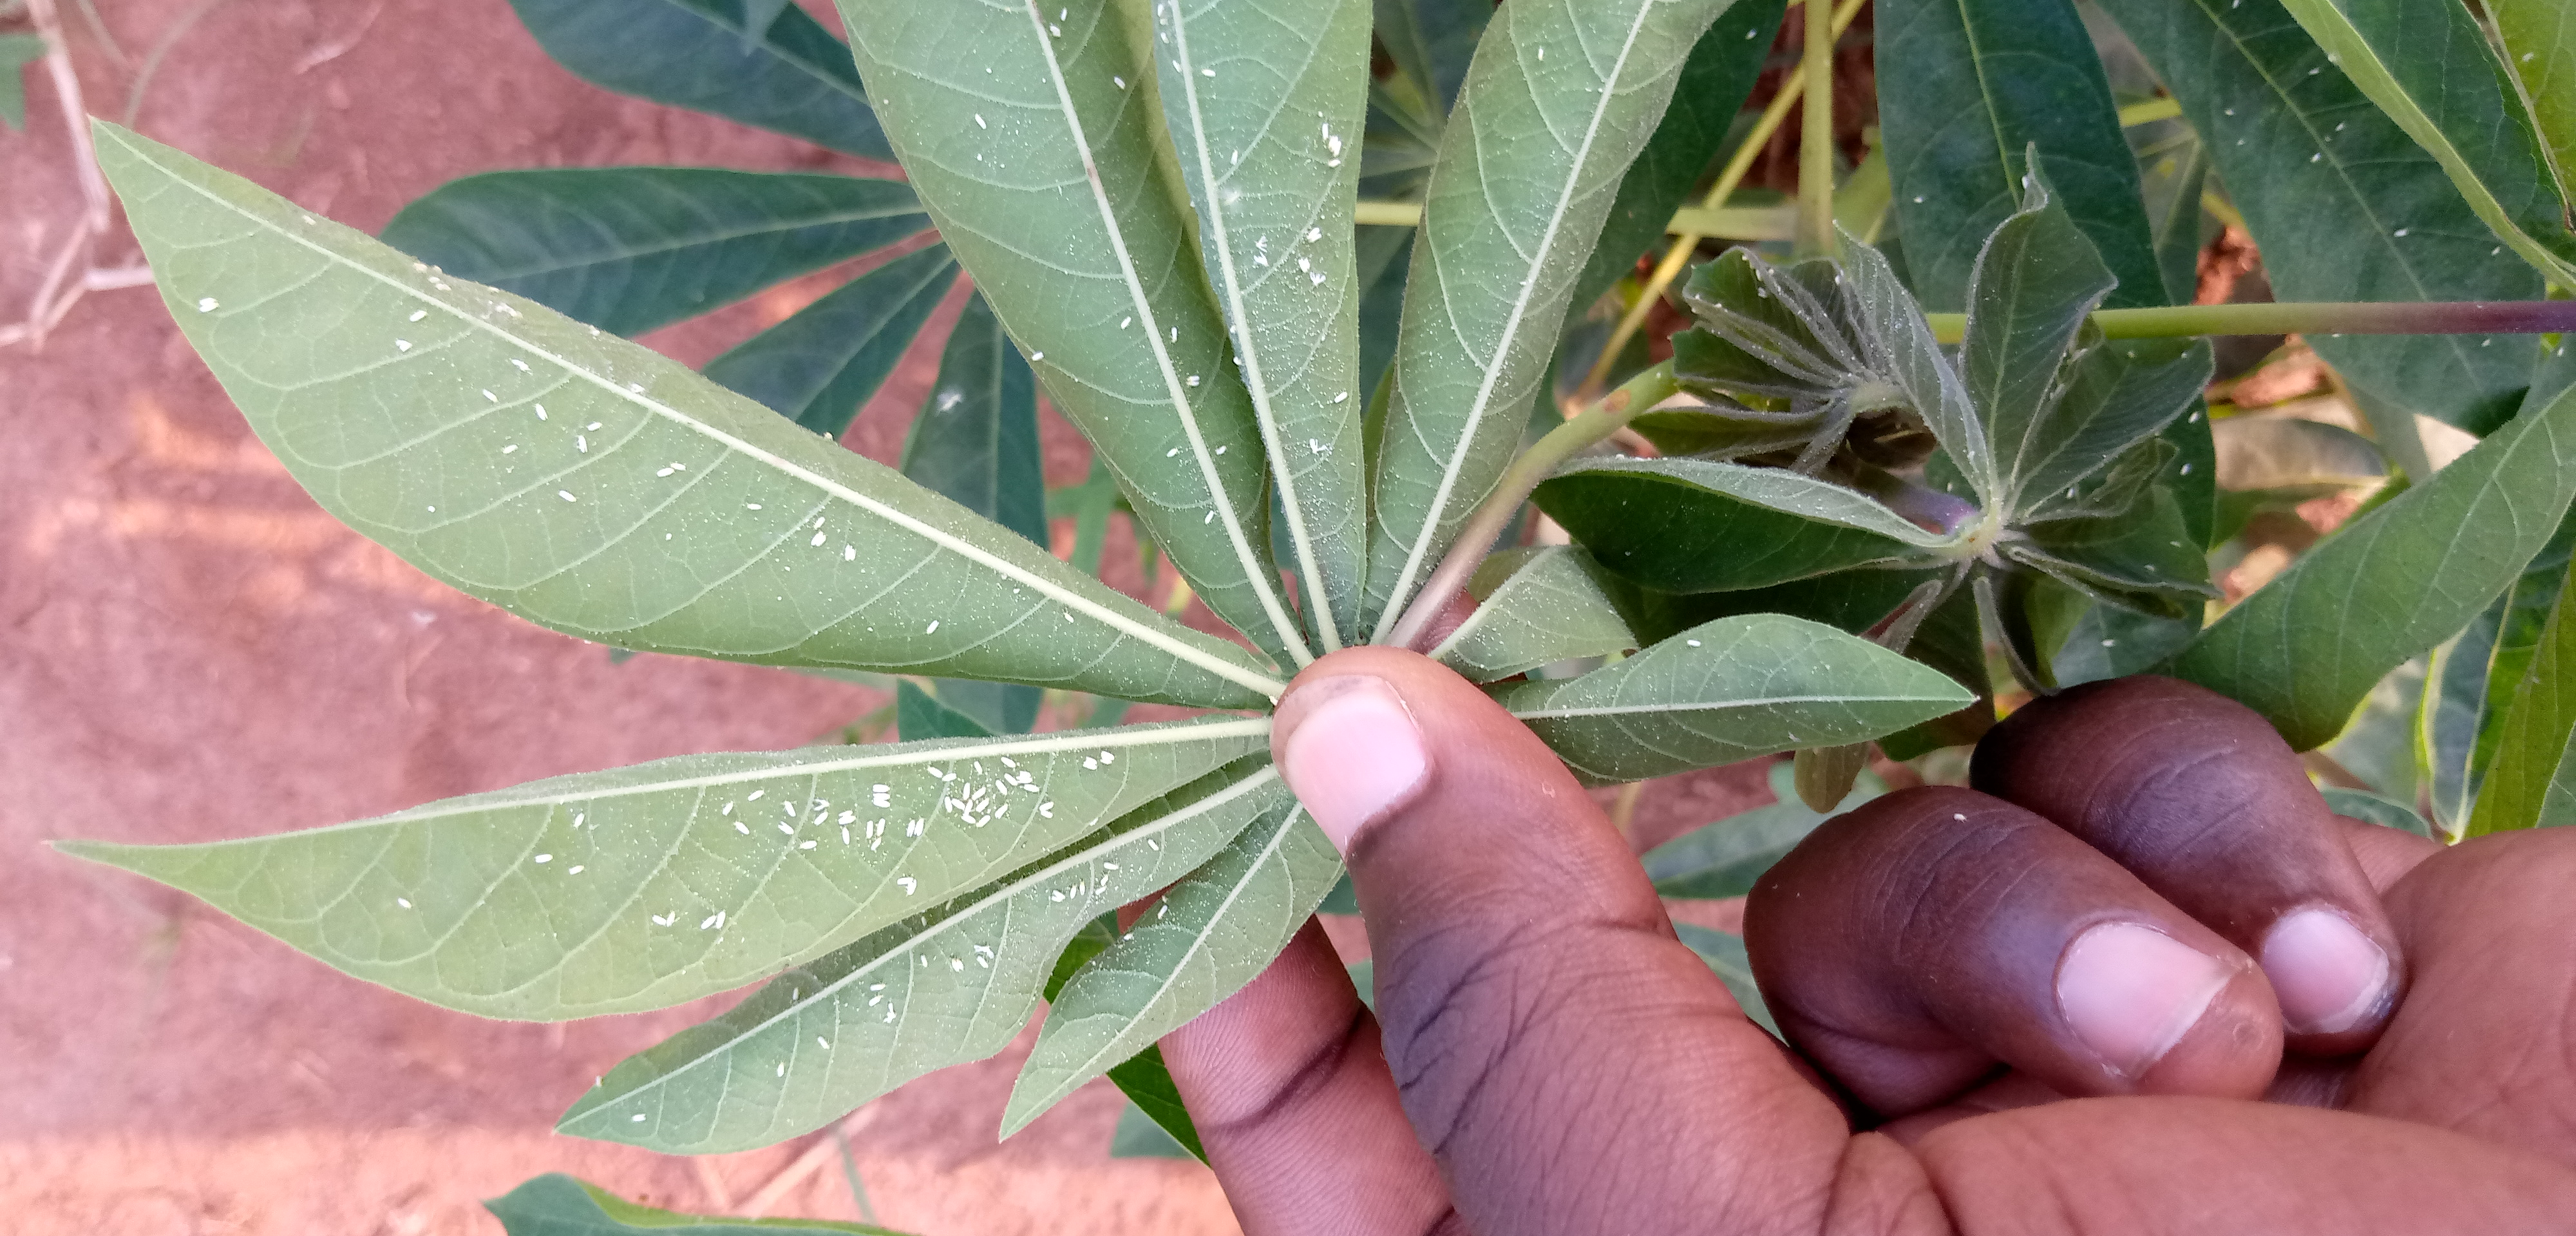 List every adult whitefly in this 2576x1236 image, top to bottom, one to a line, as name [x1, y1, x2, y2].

whitefly [2231, 1, 2240, 9]
whitefly [1156, 3, 1165, 16]
whitefly [1059, 5, 1070, 21]
whitefly [1159, 17, 1170, 26]
whitefly [1048, 24, 1063, 40]
whitefly [1742, 26, 1761, 42]
whitefly [1159, 30, 1171, 45]
whitefly [1536, 47, 1545, 62]
whitefly [2325, 49, 2338, 65]
whitefly [2521, 50, 2534, 62]
whitefly [1170, 59, 1182, 73]
whitefly [2306, 66, 2320, 77]
whitefly [1200, 68, 1217, 79]
whitefly [1112, 75, 1128, 91]
whitefly [2223, 107, 2235, 117]
whitefly [973, 111, 990, 132]
whitefly [2333, 120, 2347, 134]
whitefly [1320, 120, 1330, 141]
whitefly [1329, 134, 1339, 151]
whitefly [2235, 138, 2246, 147]
whitefly [1334, 140, 1343, 158]
whitefly [1228, 147, 1240, 168]
whitefly [2308, 151, 2323, 164]
whitefly [1326, 157, 1344, 169]
whitefly [2020, 173, 2030, 192]
whitefly [1912, 194, 1924, 205]
whitefly [300, 212, 317, 227]
whitefly [2391, 225, 2412, 239]
whitefly [1307, 227, 1320, 241]
whitefly [1311, 232, 1322, 243]
whitefly [1254, 233, 1271, 253]
whitefly [2489, 244, 2502, 257]
whitefly [1253, 250, 1272, 270]
whitefly [1303, 257, 1312, 272]
whitefly [1298, 258, 1307, 274]
whitefly [412, 261, 428, 272]
whitefly [432, 265, 443, 275]
whitefly [1754, 268, 1763, 283]
whitefly [1309, 270, 1328, 289]
whitefly [1833, 274, 1841, 288]
whitefly [427, 276, 442, 283]
whitefly [435, 282, 453, 292]
whitefly [486, 285, 500, 294]
whitefly [1756, 286, 1768, 300]
whitefly [1693, 292, 1700, 301]
whitefly [198, 297, 218, 304]
whitefly [1711, 301, 1723, 310]
whitefly [199, 302, 220, 314]
whitefly [495, 303, 503, 314]
whitefly [1690, 306, 1697, 315]
whitefly [407, 307, 430, 323]
whitefly [508, 307, 516, 318]
whitefly [1119, 315, 1133, 331]
whitefly [1228, 324, 1238, 335]
whitefly [1168, 324, 1182, 344]
whitefly [589, 329, 602, 338]
whitefly [2479, 337, 2492, 348]
whitefly [392, 337, 415, 353]
whitefly [2555, 346, 2566, 359]
whitefly [1030, 350, 1046, 364]
whitefly [2125, 350, 2136, 359]
whitefly [2179, 350, 2190, 360]
whitefly [1231, 355, 1245, 368]
whitefly [510, 357, 532, 373]
whitefly [1185, 374, 1200, 381]
whitefly [1186, 380, 1201, 388]
whitefly [627, 382, 647, 395]
whitefly [481, 388, 502, 405]
whitefly [1331, 389, 1353, 406]
whitefly [534, 402, 551, 422]
whitefly [2186, 409, 2201, 424]
whitefly [587, 420, 604, 433]
whitefly [823, 430, 834, 443]
whitefly [576, 433, 590, 454]
whitefly [1305, 435, 1331, 456]
whitefly [500, 440, 518, 456]
whitefly [1213, 441, 1229, 456]
whitefly [1164, 445, 1180, 459]
whitefly [1614, 453, 1625, 460]
whitefly [1633, 455, 1645, 464]
whitefly [670, 461, 687, 472]
whitefly [2178, 462, 2191, 477]
whitefly [656, 468, 675, 479]
whitefly [1944, 480, 1955, 493]
whitefly [2065, 487, 2078, 501]
whitefly [557, 488, 578, 503]
whitefly [745, 501, 763, 512]
whitefly [1203, 509, 1215, 526]
whitefly [813, 515, 826, 530]
whitefly [811, 530, 823, 547]
whitefly [817, 534, 828, 547]
whitefly [844, 542, 851, 563]
whitefly [850, 547, 858, 563]
whitefly [2142, 562, 2156, 572]
whitefly [1062, 608, 1077, 626]
whitefly [923, 617, 942, 636]
whitefly [2100, 637, 2116, 648]
whitefly [1685, 638, 1703, 649]
whitefly [1267, 693, 1280, 708]
whitefly [1099, 749, 1115, 760]
whitefly [998, 754, 1017, 769]
whitefly [1084, 754, 1097, 765]
whitefly [1099, 757, 1113, 767]
whitefly [973, 759, 984, 776]
whitefly [1081, 762, 1098, 771]
whitefly [926, 765, 943, 778]
whitefly [1018, 769, 1032, 777]
whitefly [942, 772, 958, 782]
whitefly [1003, 772, 1019, 787]
whitefly [1016, 775, 1034, 784]
whitefly [993, 778, 1009, 795]
whitefly [960, 780, 971, 800]
whitefly [870, 782, 892, 792]
whitefly [1021, 783, 1041, 794]
whitefly [972, 785, 987, 800]
whitefly [746, 788, 767, 801]
whitefly [871, 792, 893, 800]
whitefly [943, 794, 954, 814]
whitefly [976, 796, 989, 815]
whitefly [810, 796, 831, 811]
whitefly [951, 798, 965, 811]
whitefly [721, 798, 736, 818]
whitefly [965, 798, 974, 815]
whitefly [872, 799, 892, 809]
whitefly [782, 800, 799, 818]
whitefly [1039, 800, 1056, 811]
whitefly [995, 801, 1009, 819]
whitefly [838, 809, 854, 818]
whitefly [571, 810, 589, 830]
whitefly [813, 810, 829, 827]
whitefly [1039, 810, 1054, 819]
whitefly [1951, 812, 1967, 823]
whitefly [960, 813, 976, 825]
whitefly [838, 814, 857, 827]
whitefly [976, 814, 992, 829]
whitefly [875, 816, 887, 836]
whitefly [915, 816, 925, 837]
whitefly [865, 818, 875, 840]
whitefly [905, 818, 914, 838]
whitefly [732, 820, 751, 836]
whitefly [775, 820, 795, 836]
whitefly [840, 826, 852, 847]
whitefly [870, 836, 883, 853]
whitefly [1146, 837, 1162, 852]
whitefly [799, 839, 819, 851]
whitefly [532, 852, 554, 863]
whitefly [1101, 859, 1119, 872]
whitefly [566, 862, 586, 876]
whitefly [1100, 873, 1110, 887]
whitefly [896, 876, 913, 884]
whitefly [1077, 878, 1086, 896]
whitefly [906, 881, 916, 897]
whitefly [1068, 883, 1077, 900]
whitefly [1095, 885, 1108, 897]
whitefly [1052, 888, 1066, 901]
whitefly [1160, 894, 1170, 903]
whitefly [1050, 894, 1061, 903]
whitefly [395, 895, 414, 912]
whitefly [1156, 904, 1170, 920]
whitefly [666, 908, 678, 928]
whitefly [715, 910, 727, 930]
whitefly [650, 912, 667, 928]
whitefly [699, 913, 716, 931]
whitefly [1121, 930, 1136, 943]
whitefly [973, 941, 996, 961]
whitefly [918, 951, 929, 969]
whitefly [974, 955, 990, 970]
whitefly [950, 955, 959, 973]
whitefly [956, 957, 966, 973]
whitefly [868, 980, 887, 991]
whitefly [790, 986, 803, 1002]
whitefly [867, 994, 883, 1009]
whitefly [881, 1000, 898, 1026]
whitefly [815, 1034, 832, 1053]
whitefly [774, 1060, 788, 1079]
whitefly [594, 1073, 605, 1089]
whitefly [630, 1112, 648, 1123]